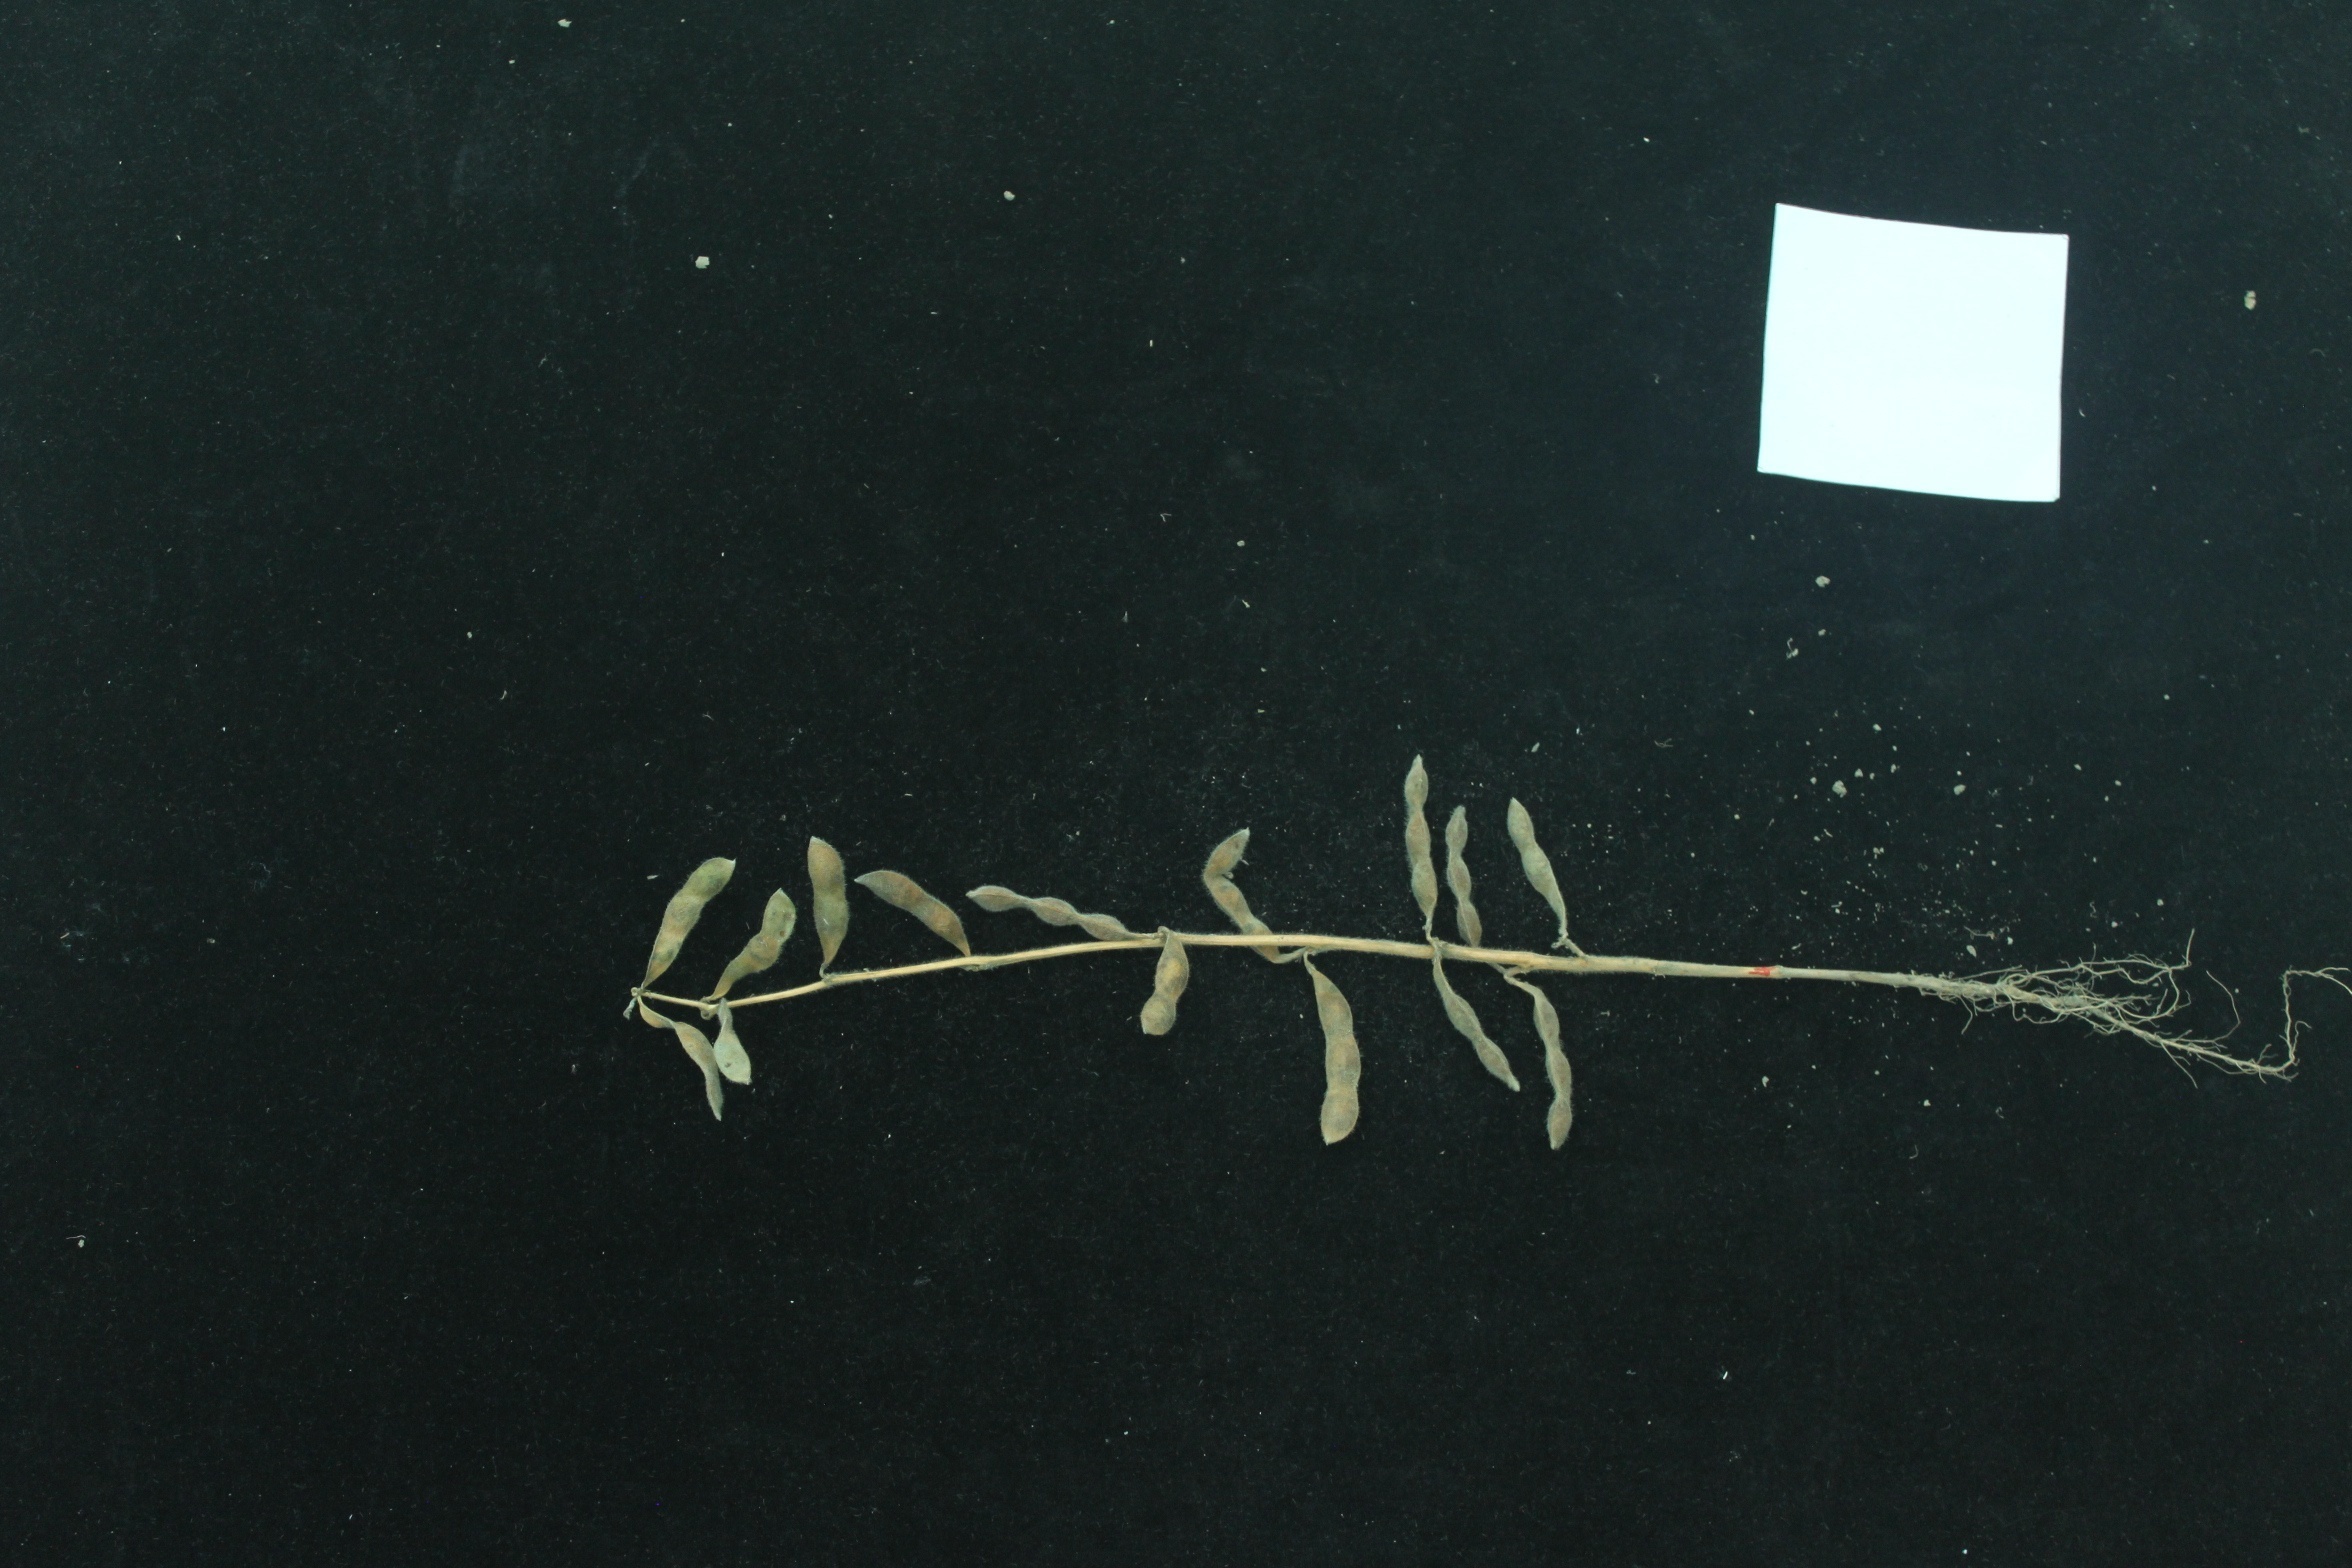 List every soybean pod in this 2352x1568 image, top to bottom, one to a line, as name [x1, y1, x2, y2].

soybean pod [1405, 754, 1435, 924]
soybean pod [1507, 796, 1564, 930]
soybean pod [1445, 804, 1480, 947]
soybean pod [1204, 827, 1299, 962]
soybean pod [807, 837, 847, 968]
soybean pod [642, 857, 734, 985]
soybean pod [854, 871, 970, 958]
soybean pod [967, 885, 1152, 940]
soybean pod [705, 888, 794, 998]
soybean pod [1140, 928, 1188, 1034]
soybean pod [1433, 948, 1518, 1089]
soybean pod [1309, 963, 1359, 1144]
soybean pod [1512, 980, 1570, 1149]
soybean pod [637, 994, 721, 1119]
soybean pod [710, 998, 750, 1083]